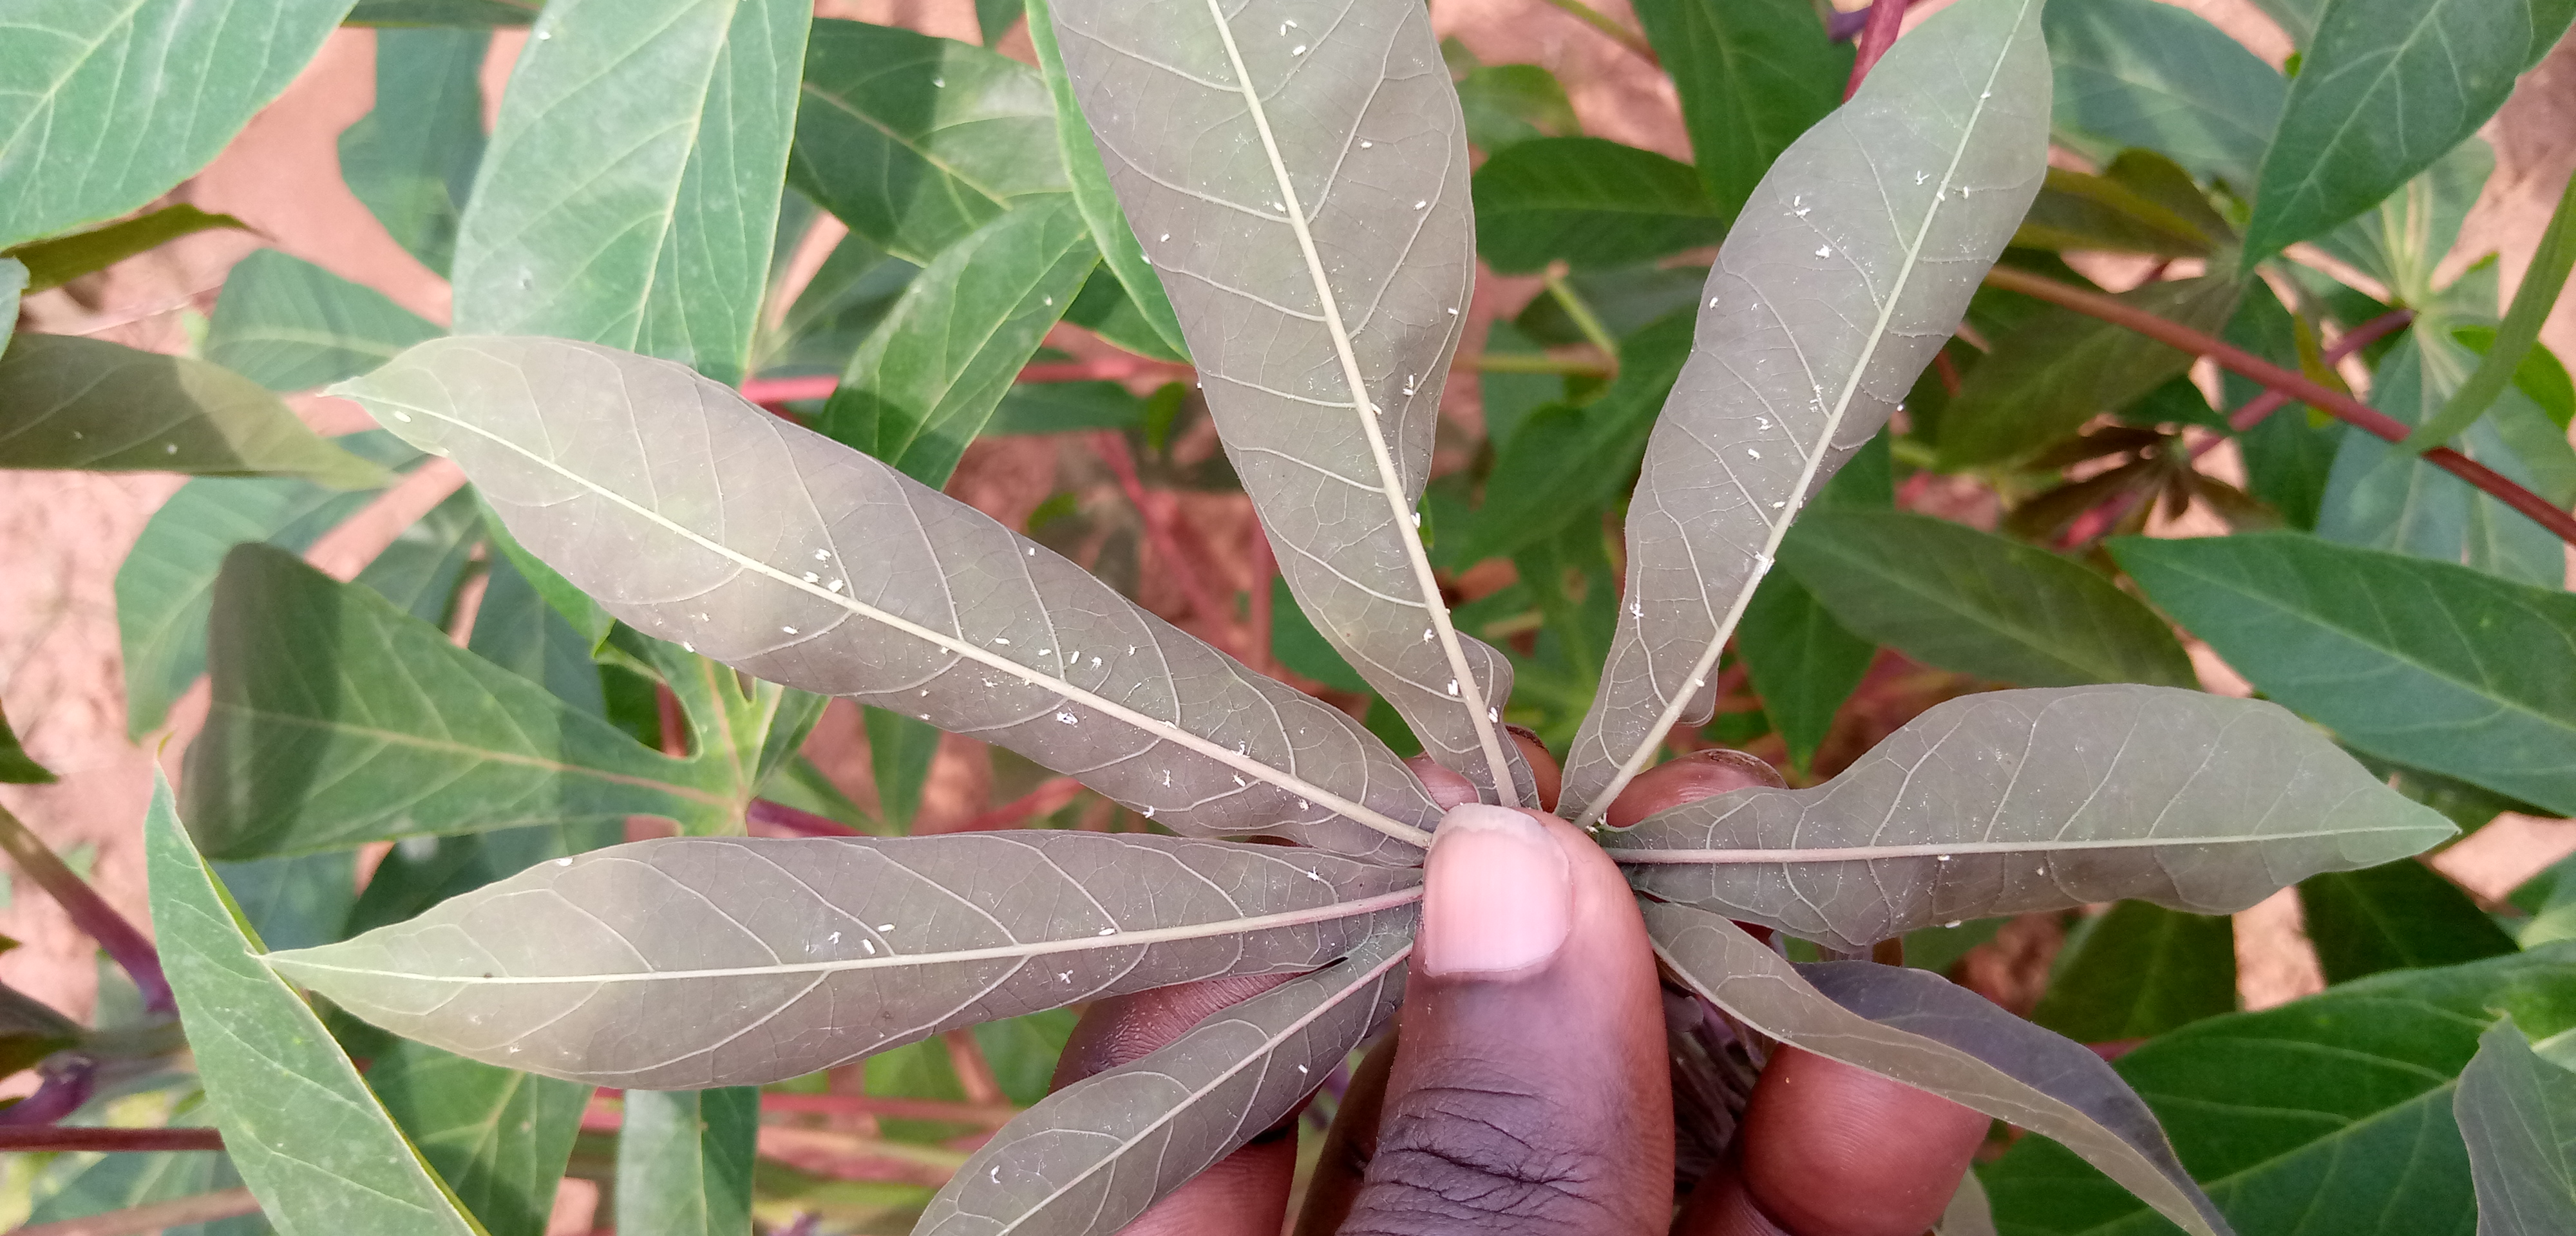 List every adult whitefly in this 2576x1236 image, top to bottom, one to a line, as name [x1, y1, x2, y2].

whitefly [1269, 11, 1305, 41]
whitefly [1288, 35, 1316, 68]
whitefly [1973, 90, 1994, 112]
whitefly [1341, 127, 1387, 165]
whitefly [1954, 176, 1980, 208]
whitefly [1930, 178, 1958, 210]
whitefly [1400, 182, 1434, 225]
whitefly [1777, 187, 1823, 228]
whitefly [1266, 193, 1301, 228]
whitefly [1141, 221, 1176, 250]
whitefly [1809, 243, 1840, 270]
whitefly [1702, 287, 1739, 322]
whitefly [1444, 300, 1464, 322]
whitefly [1389, 360, 1428, 412]
whitefly [1367, 382, 1391, 436]
whitefly [1799, 390, 1835, 418]
whitefly [1757, 421, 1788, 442]
whitefly [1739, 447, 1768, 476]
whitefly [1766, 487, 1796, 521]
whitefly [1400, 495, 1428, 537]
whitefly [1018, 528, 1047, 577]
whitefly [813, 537, 846, 572]
whitefly [1748, 548, 1783, 583]
whitefly [791, 557, 824, 596]
whitefly [824, 565, 859, 598]
whitefly [690, 592, 725, 625]
whitefly [1629, 596, 1653, 631]
whitefly [777, 620, 804, 644]
whitefly [1411, 620, 1437, 657]
whitefly [981, 629, 1018, 666]
whitefly [931, 631, 966, 666]
whitefly [664, 633, 699, 668]
whitefly [1124, 638, 1159, 668]
whitefly [1041, 644, 1060, 664]
whitefly [1088, 646, 1108, 675]
whitefly [1069, 650, 1084, 677]
whitefly [1426, 673, 1464, 712]
whitefly [1691, 673, 1717, 701]
whitefly [911, 686, 951, 706]
whitefly [1049, 699, 1089, 734]
whitefly [1470, 704, 1507, 736]
whitefly [1222, 765, 1245, 805]
whitefly [1292, 794, 1323, 826]
whitefly [1133, 804, 1161, 837]
whitefly [1917, 841, 1975, 883]
whitefly [2033, 859, 2083, 888]
whitefly [1301, 863, 1331, 894]
whitefly [869, 907, 913, 951]
whitefly [1088, 914, 1126, 962]
whitefly [1938, 914, 1967, 944]
whitefly [846, 931, 889, 979]
whitefly [1282, 1052, 1307, 1076]
whitefly [979, 1163, 1009, 1192]